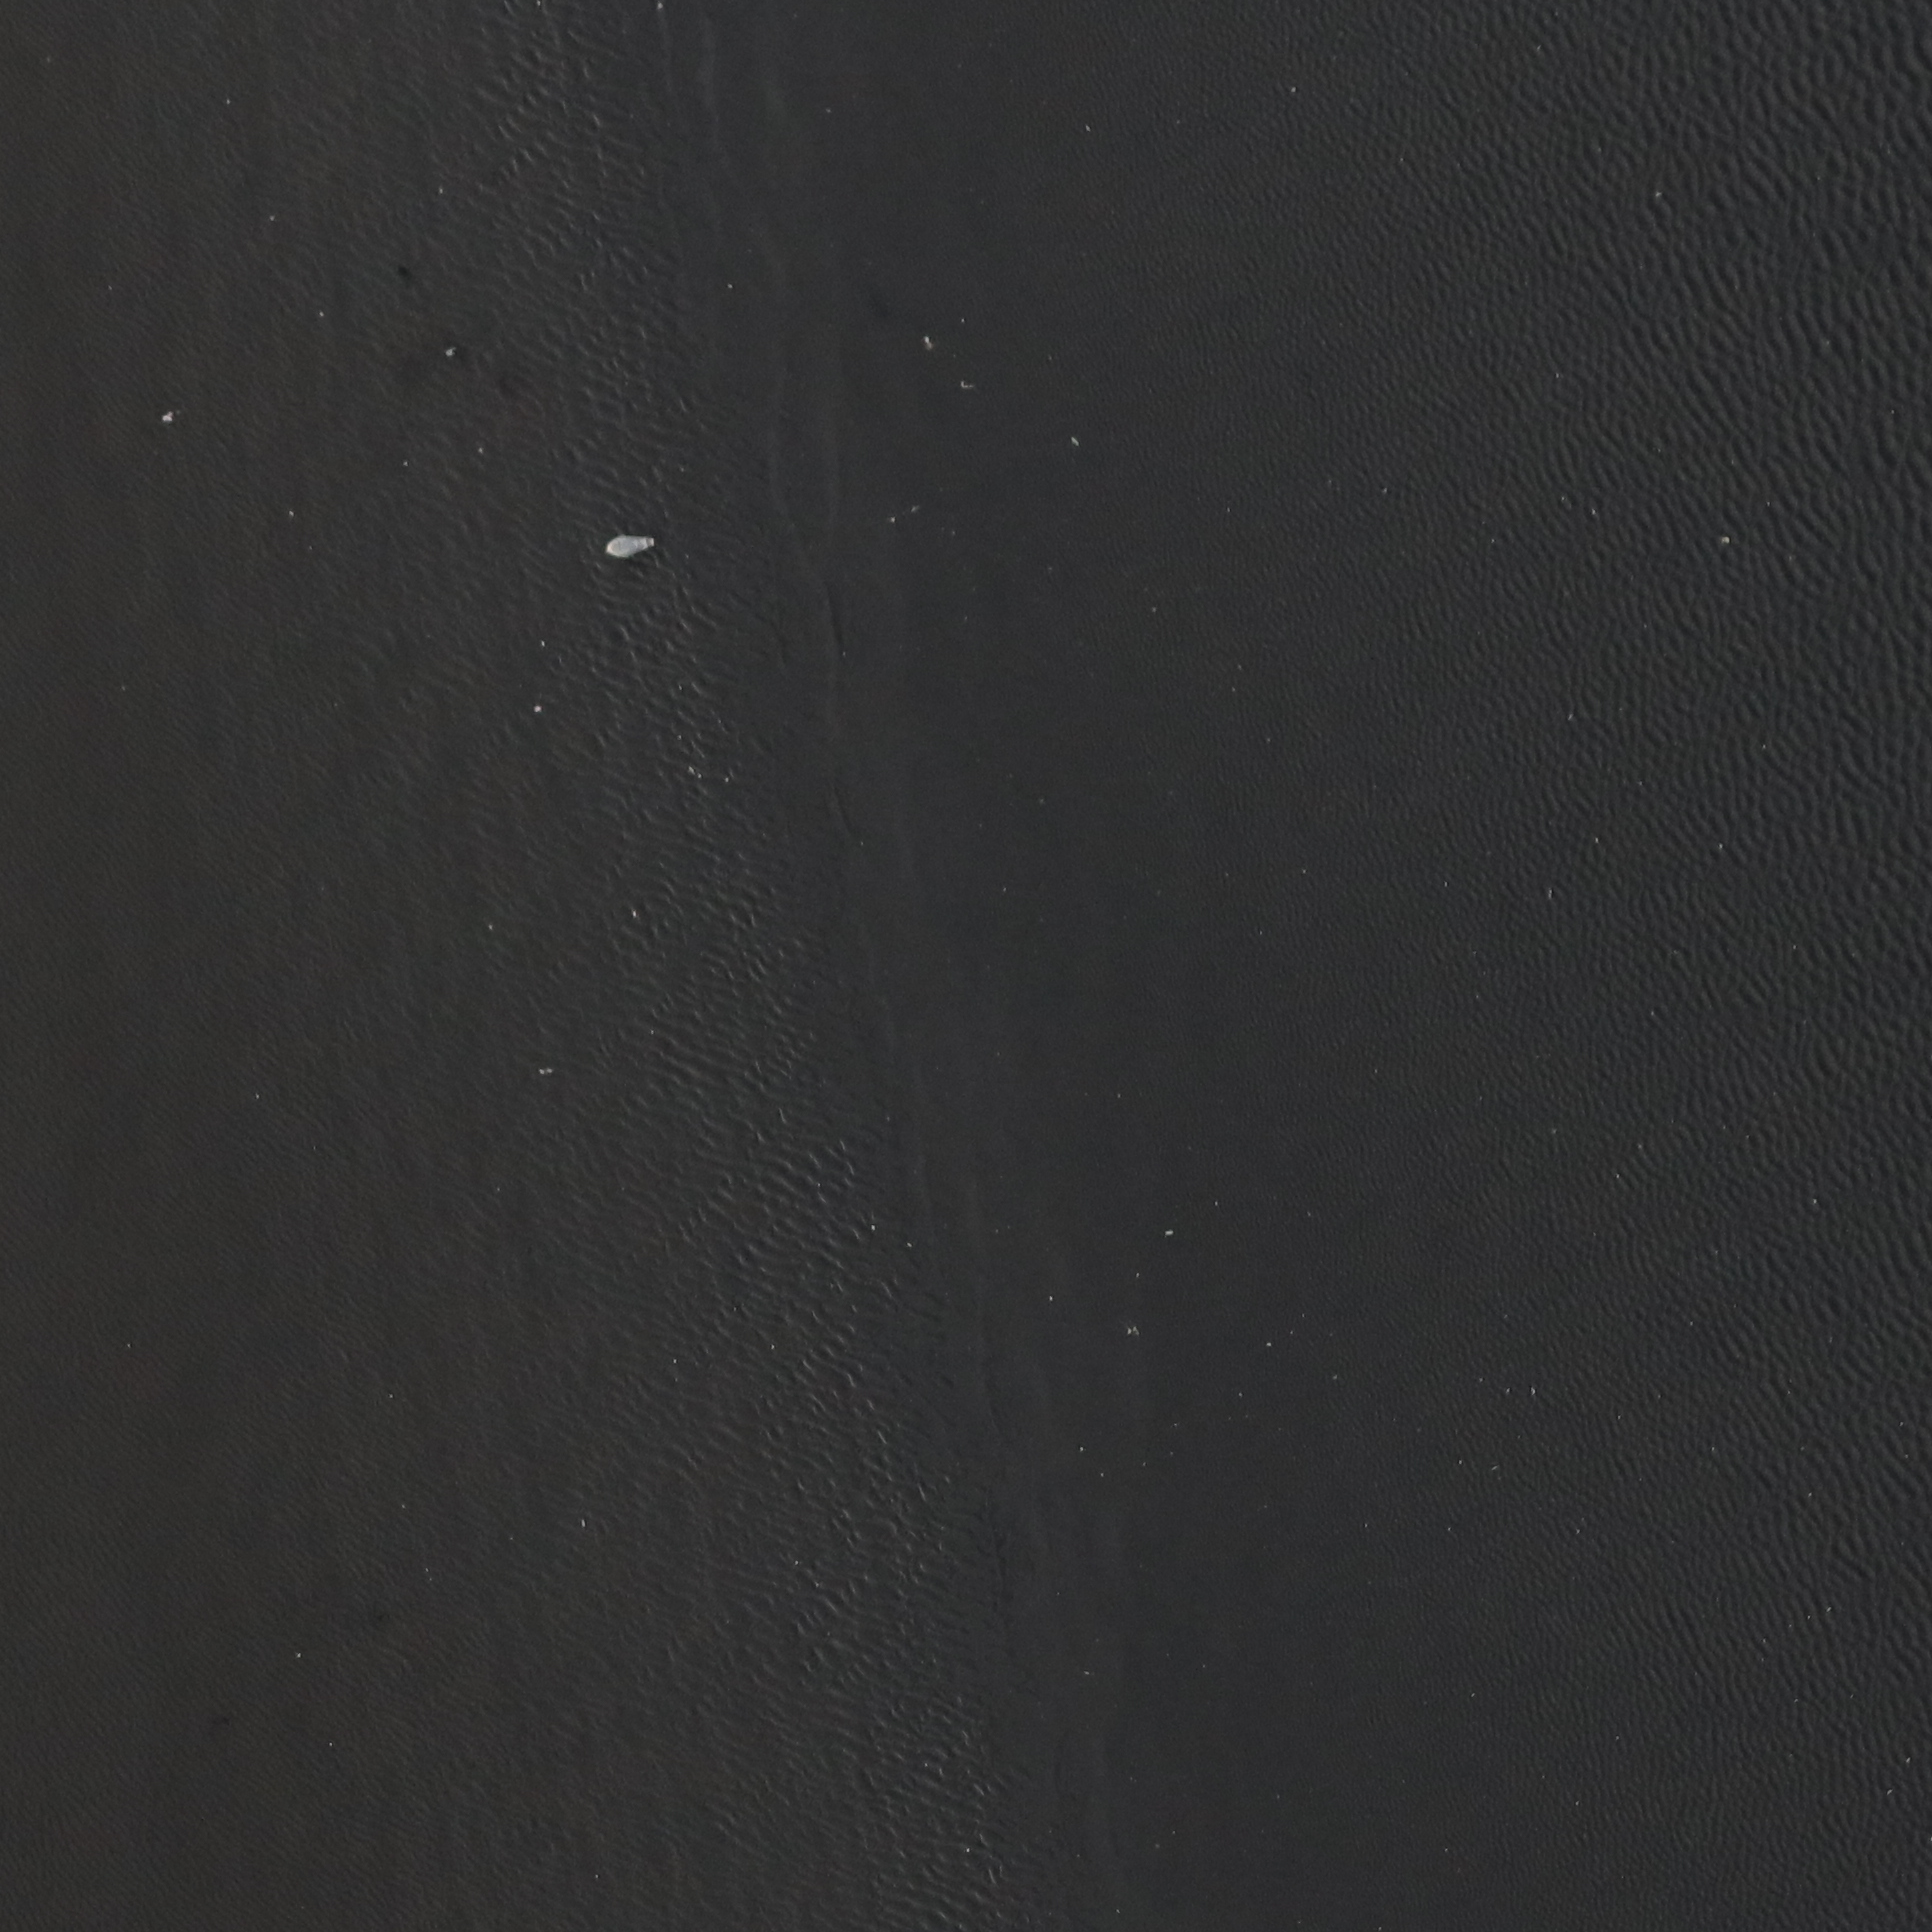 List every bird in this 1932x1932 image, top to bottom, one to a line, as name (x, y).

gull (628, 547)